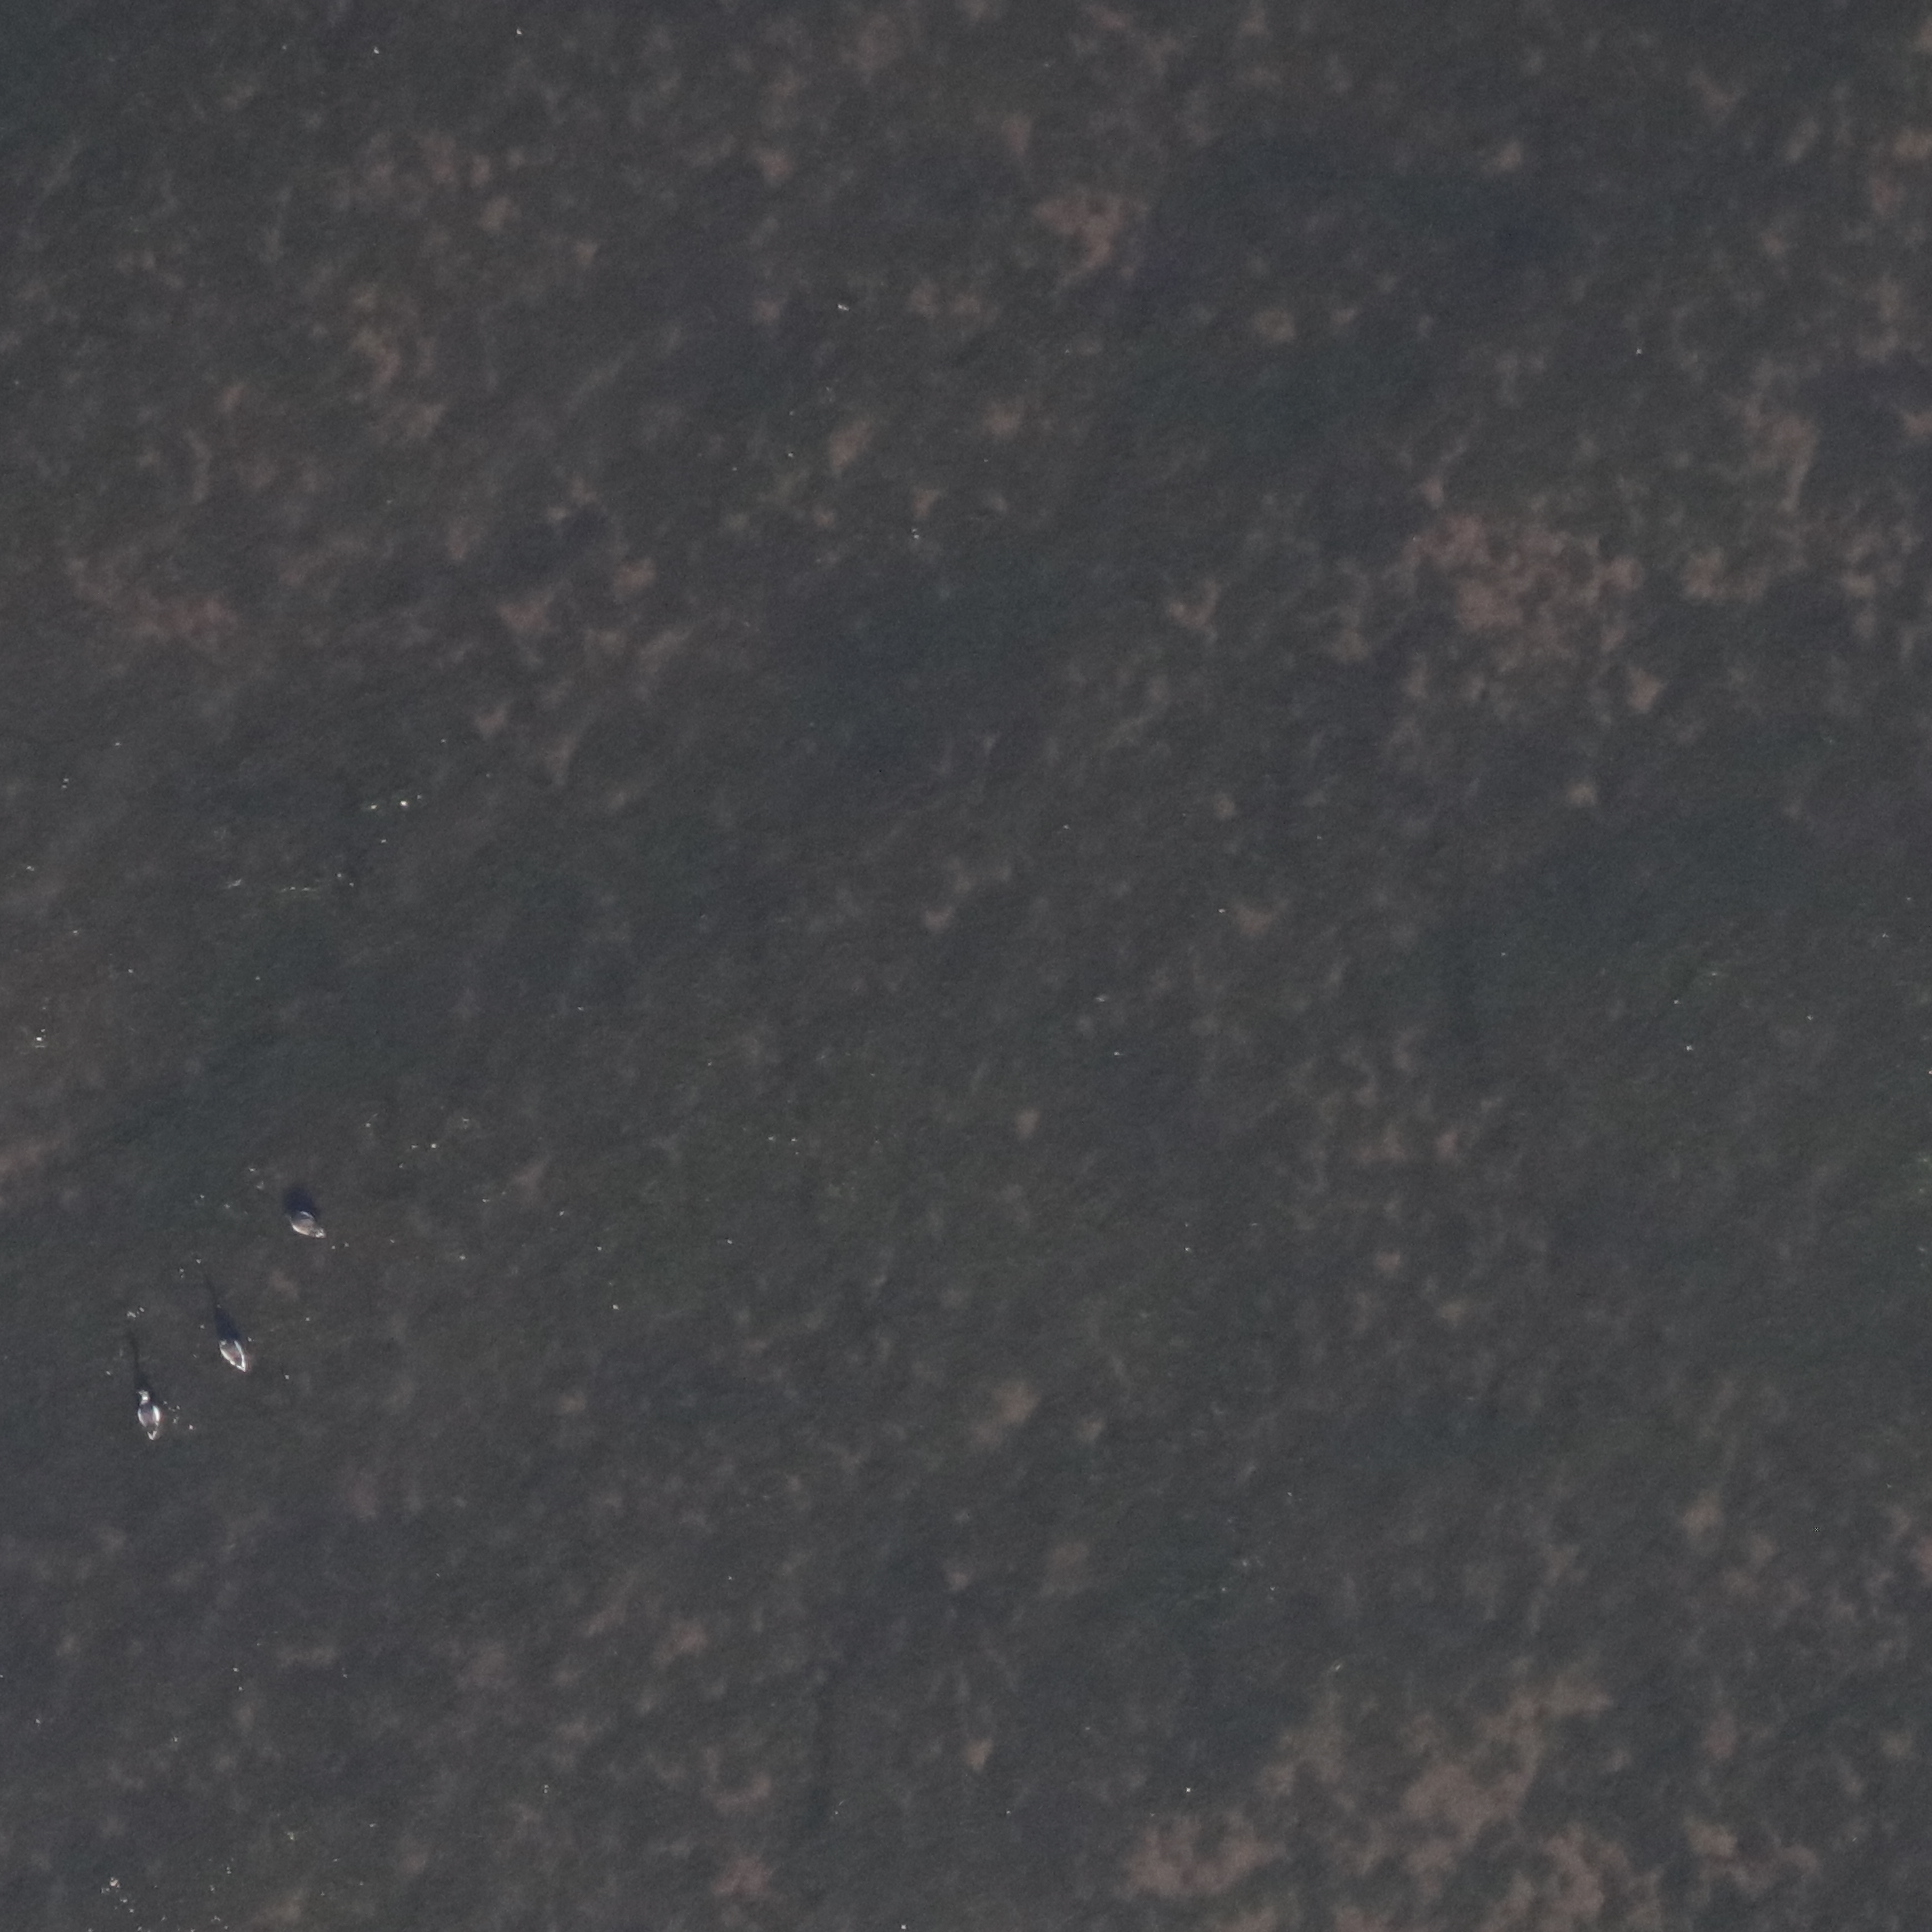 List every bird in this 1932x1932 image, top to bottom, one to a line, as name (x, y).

brant (305, 1223)
brant (233, 1352)
brant (149, 1415)